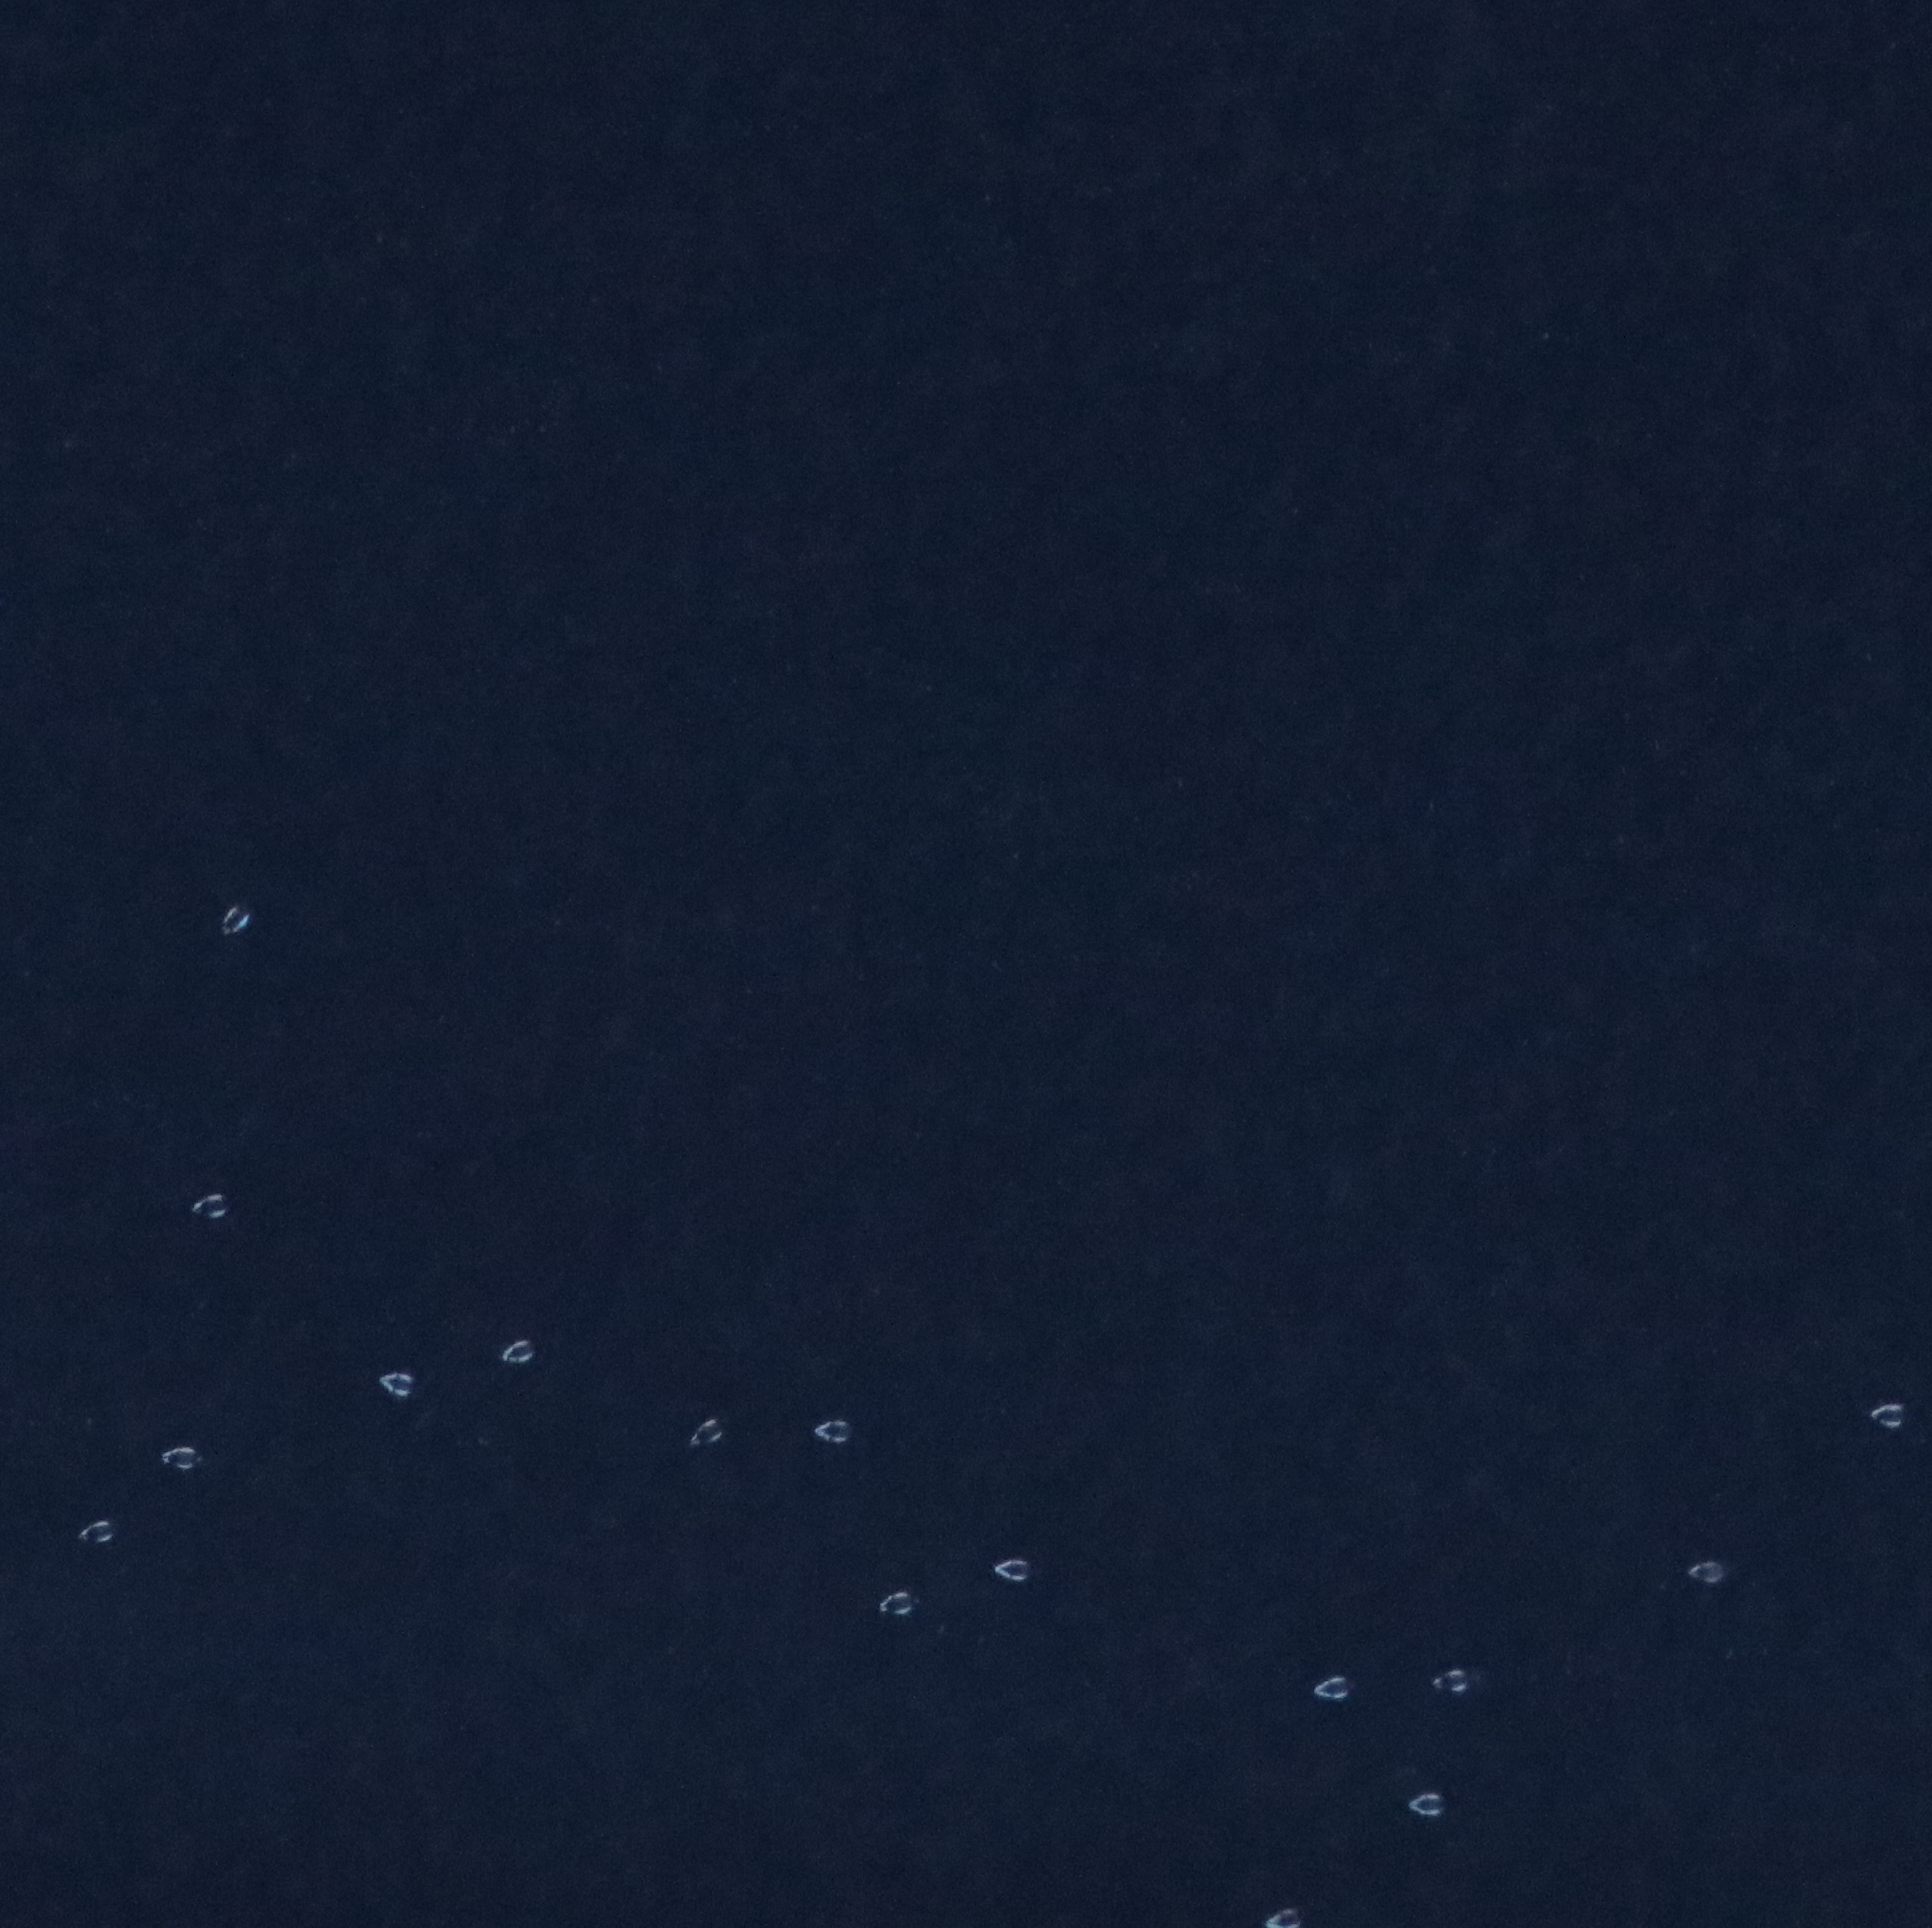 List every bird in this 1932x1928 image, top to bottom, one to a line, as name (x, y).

brant (239, 919)
brant (211, 1201)
brant (520, 1350)
brant (400, 1382)
brant (1891, 1416)
brant (705, 1432)
brant (838, 1432)
brant (182, 1459)
brant (99, 1528)
brant (1709, 1570)
brant (1015, 1571)
brant (899, 1604)
brant (1455, 1680)
brant (1335, 1686)
brant (1428, 1807)
brant (1284, 1918)